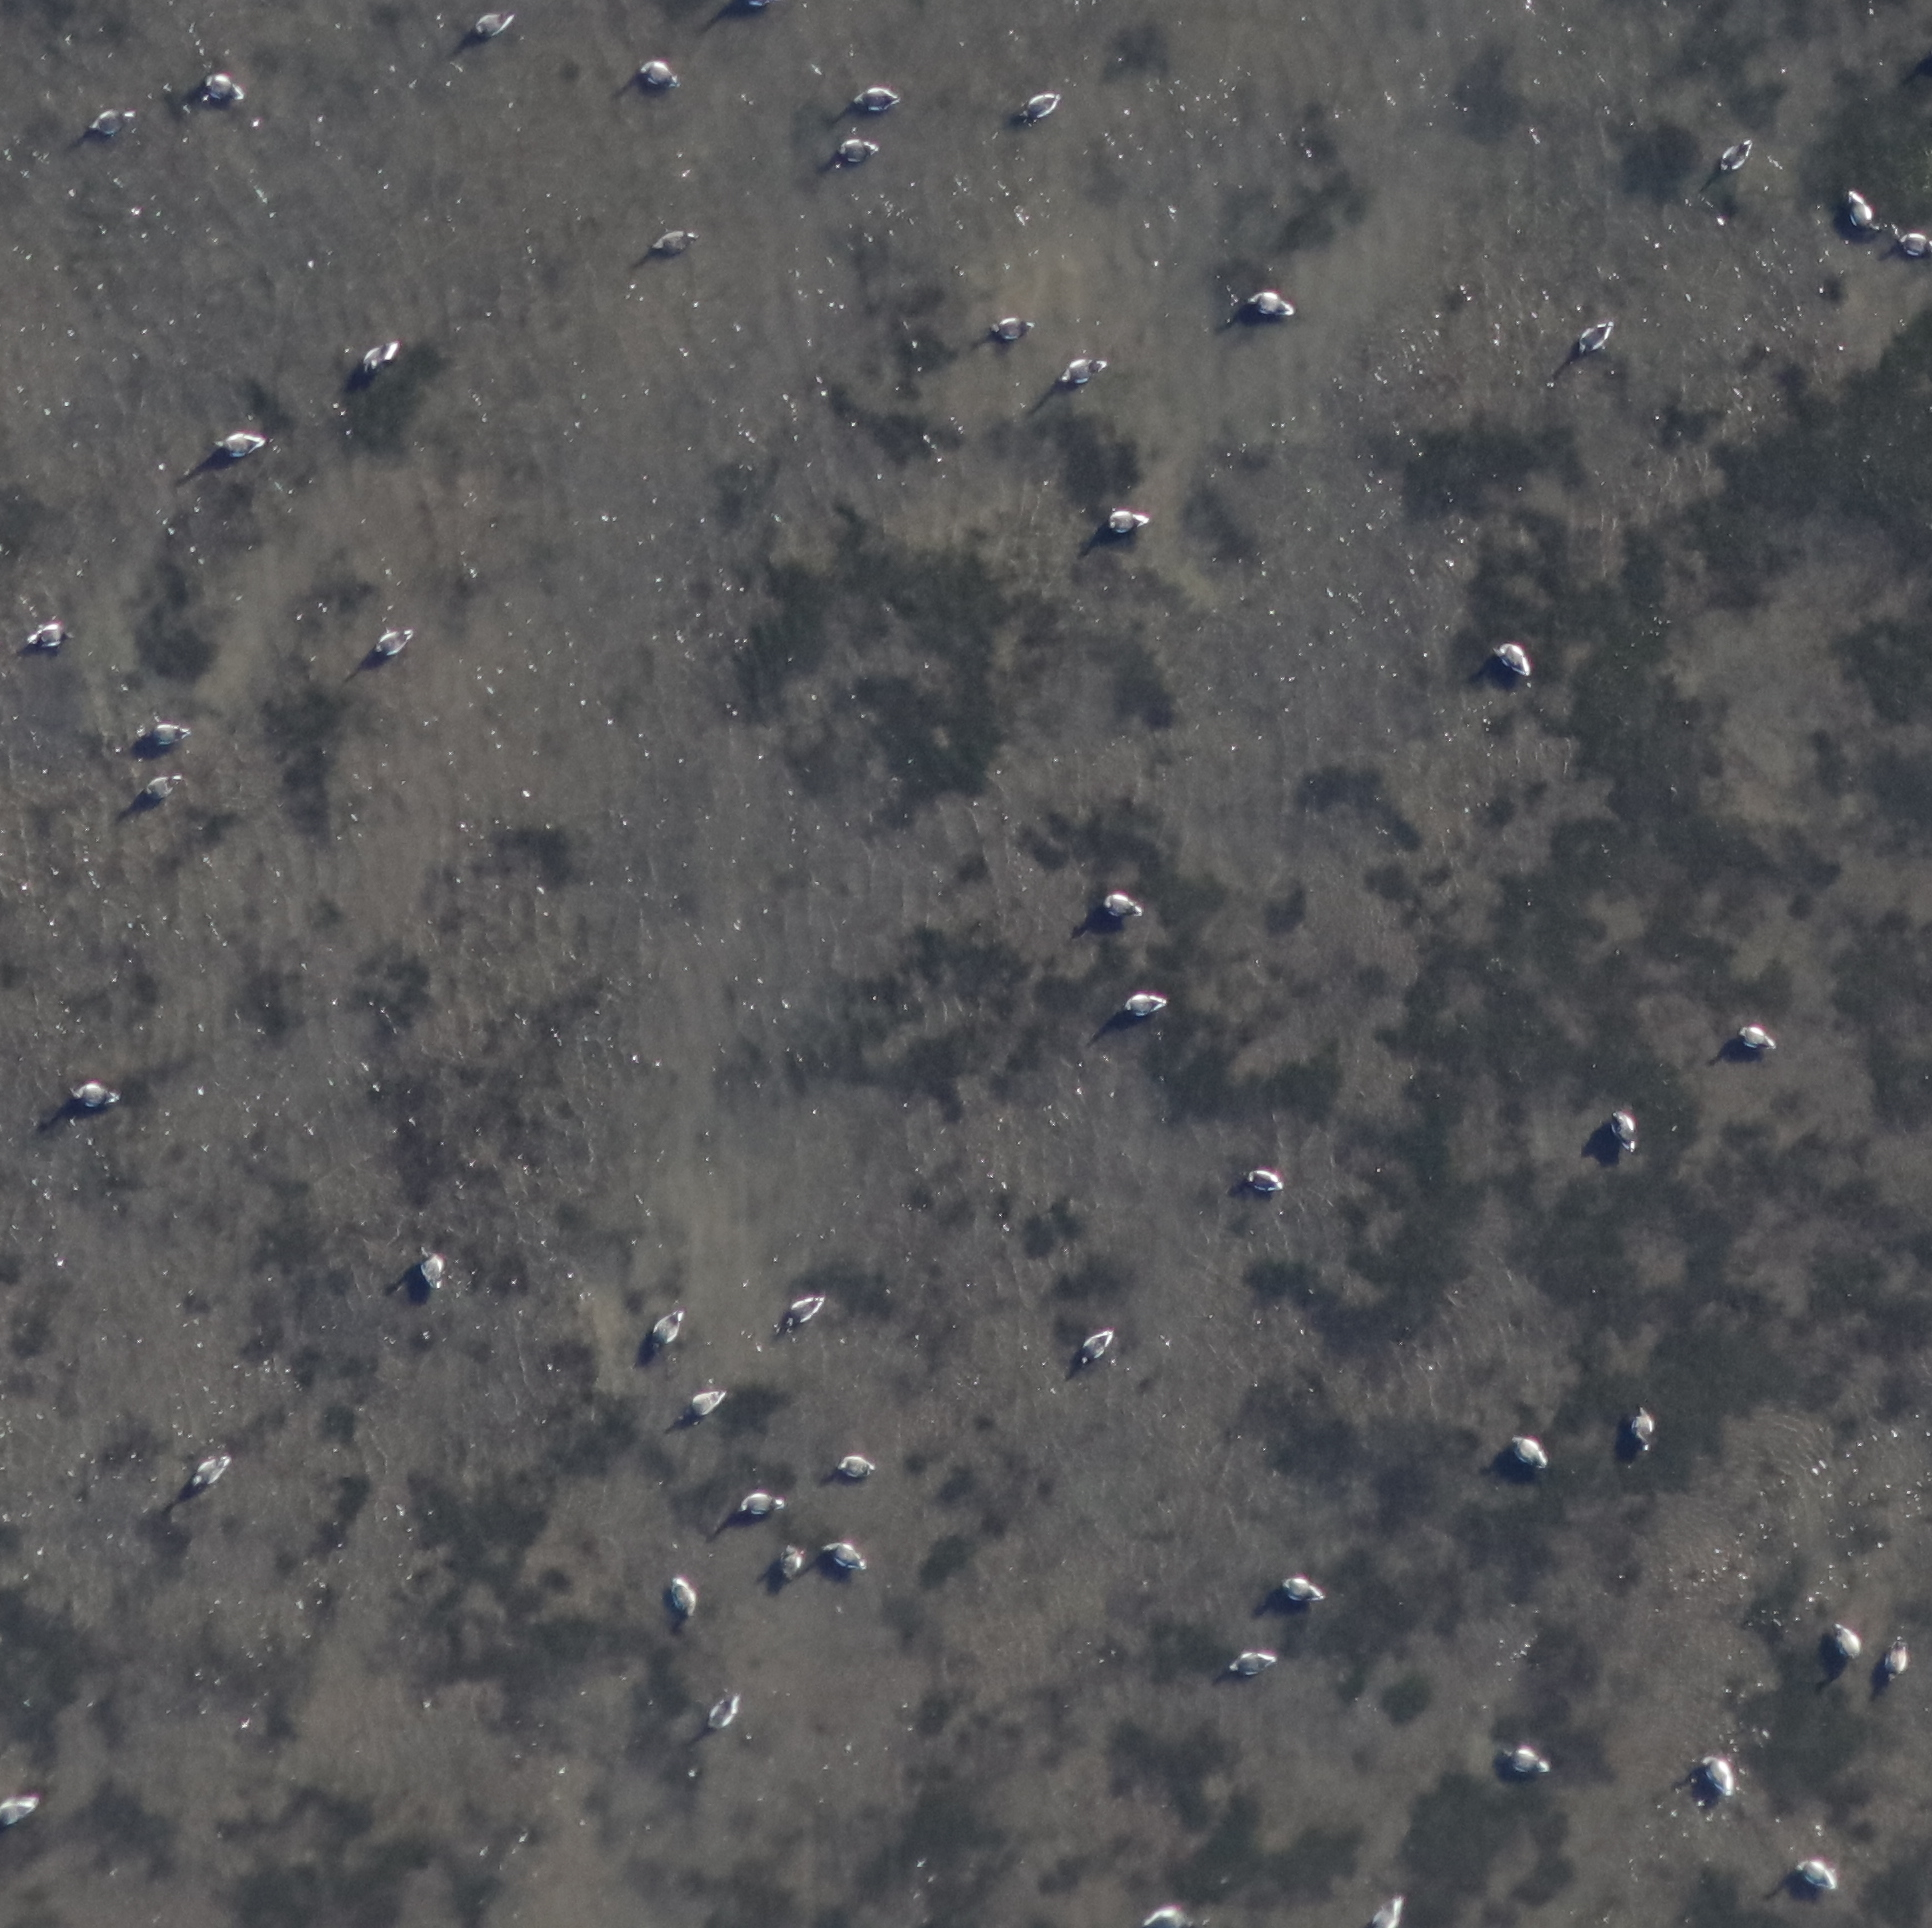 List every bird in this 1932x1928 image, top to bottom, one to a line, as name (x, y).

brant (493, 23)
brant (659, 74)
brant (222, 89)
brant (875, 100)
brant (1041, 106)
brant (110, 123)
brant (854, 150)
brant (1734, 155)
brant (1860, 214)
brant (674, 244)
brant (1917, 245)
brant (1269, 303)
brant (1011, 331)
brant (1592, 339)
brant (377, 355)
brant (1082, 373)
brant (240, 446)
brant (1125, 522)
brant (49, 637)
brant (394, 643)
brant (1511, 657)
brant (166, 733)
brant (160, 786)
brant (1122, 905)
brant (1142, 1004)
brant (1755, 1039)
brant (95, 1095)
brant (1624, 1130)
brant (1263, 1179)
brant (432, 1270)
brant (804, 1310)
brant (666, 1327)
brant (1094, 1348)
brant (706, 1402)
brant (1641, 1426)
brant (1529, 1449)
brant (855, 1467)
brant (212, 1470)
brant (760, 1503)
brant (845, 1556)
brant (794, 1561)
brant (1300, 1589)
brant (684, 1598)
brant (1847, 1641)
brant (1898, 1662)
brant (1251, 1665)
brant (721, 1713)
brant (1525, 1759)
brant (1716, 1772)
brant (11, 1812)
brant (1816, 1874)
brant (1386, 1917)
brant (1162, 1921)